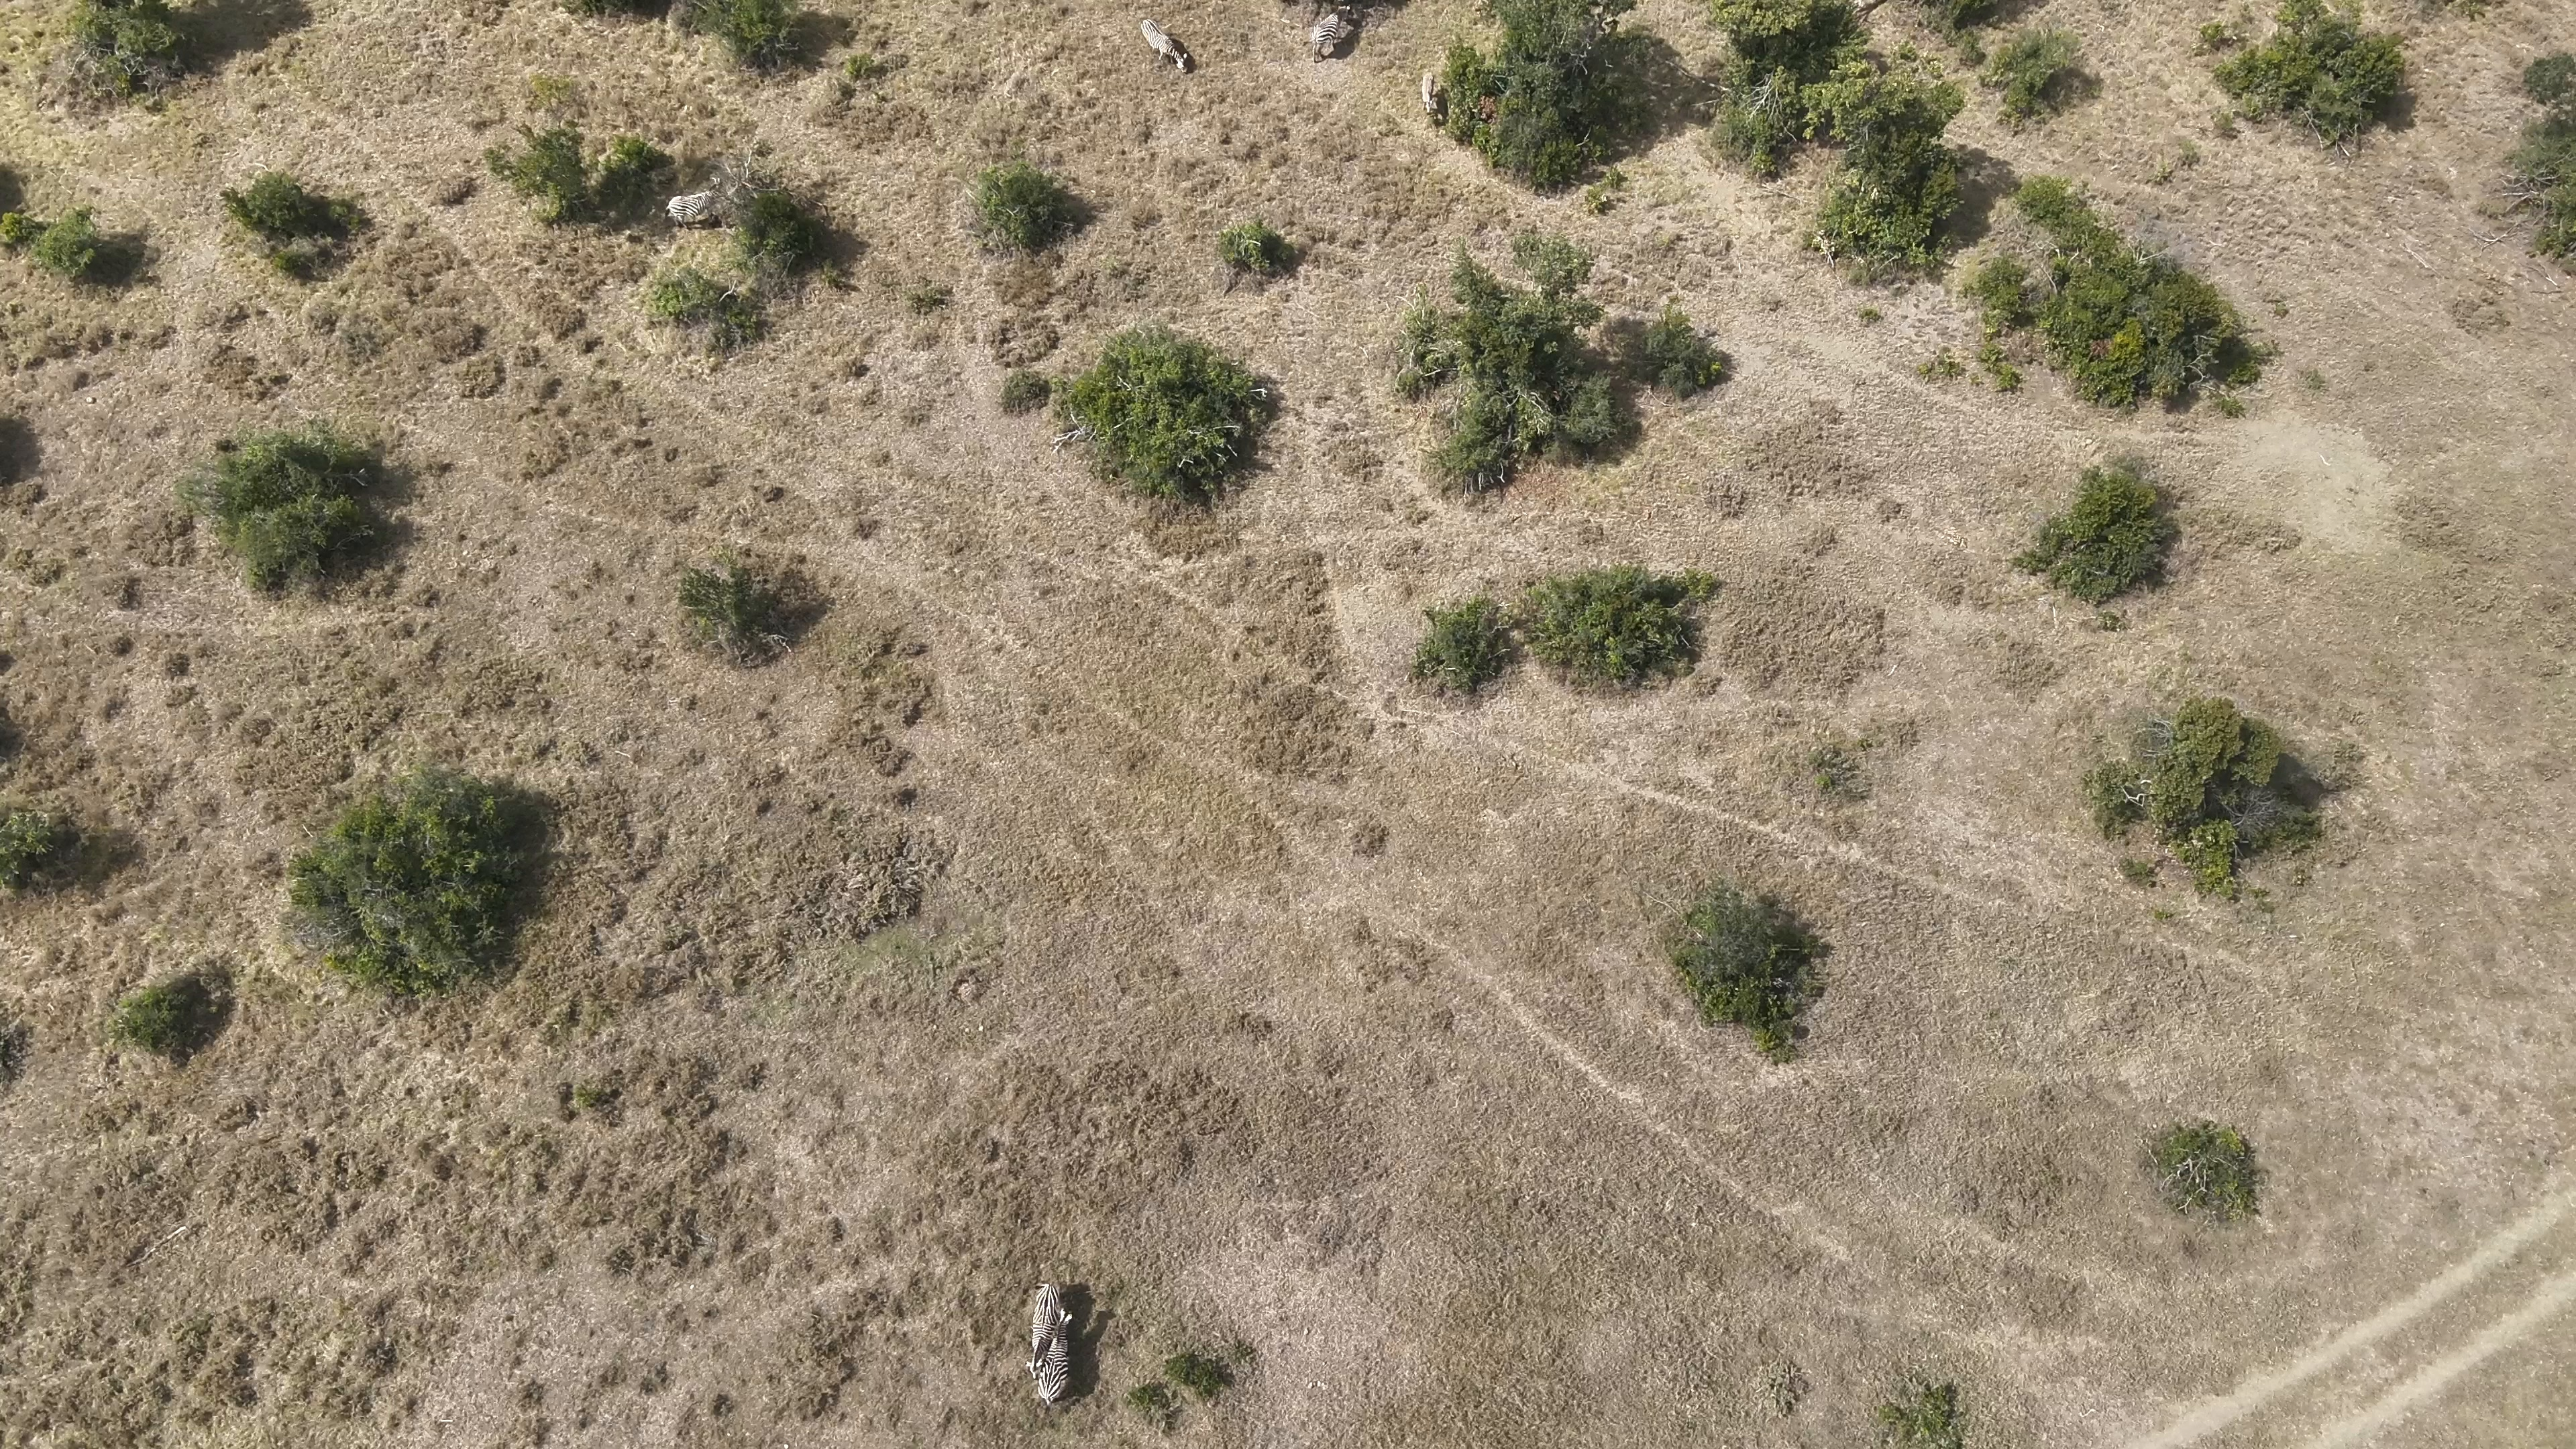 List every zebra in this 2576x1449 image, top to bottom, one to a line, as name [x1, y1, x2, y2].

zebra [1304, 8, 1354, 54]
zebra [1144, 21, 1190, 74]
zebra [1422, 68, 1439, 118]
zebra [665, 180, 732, 230]
zebra [1029, 1289, 1060, 1374]
zebra [1035, 1307, 1071, 1397]